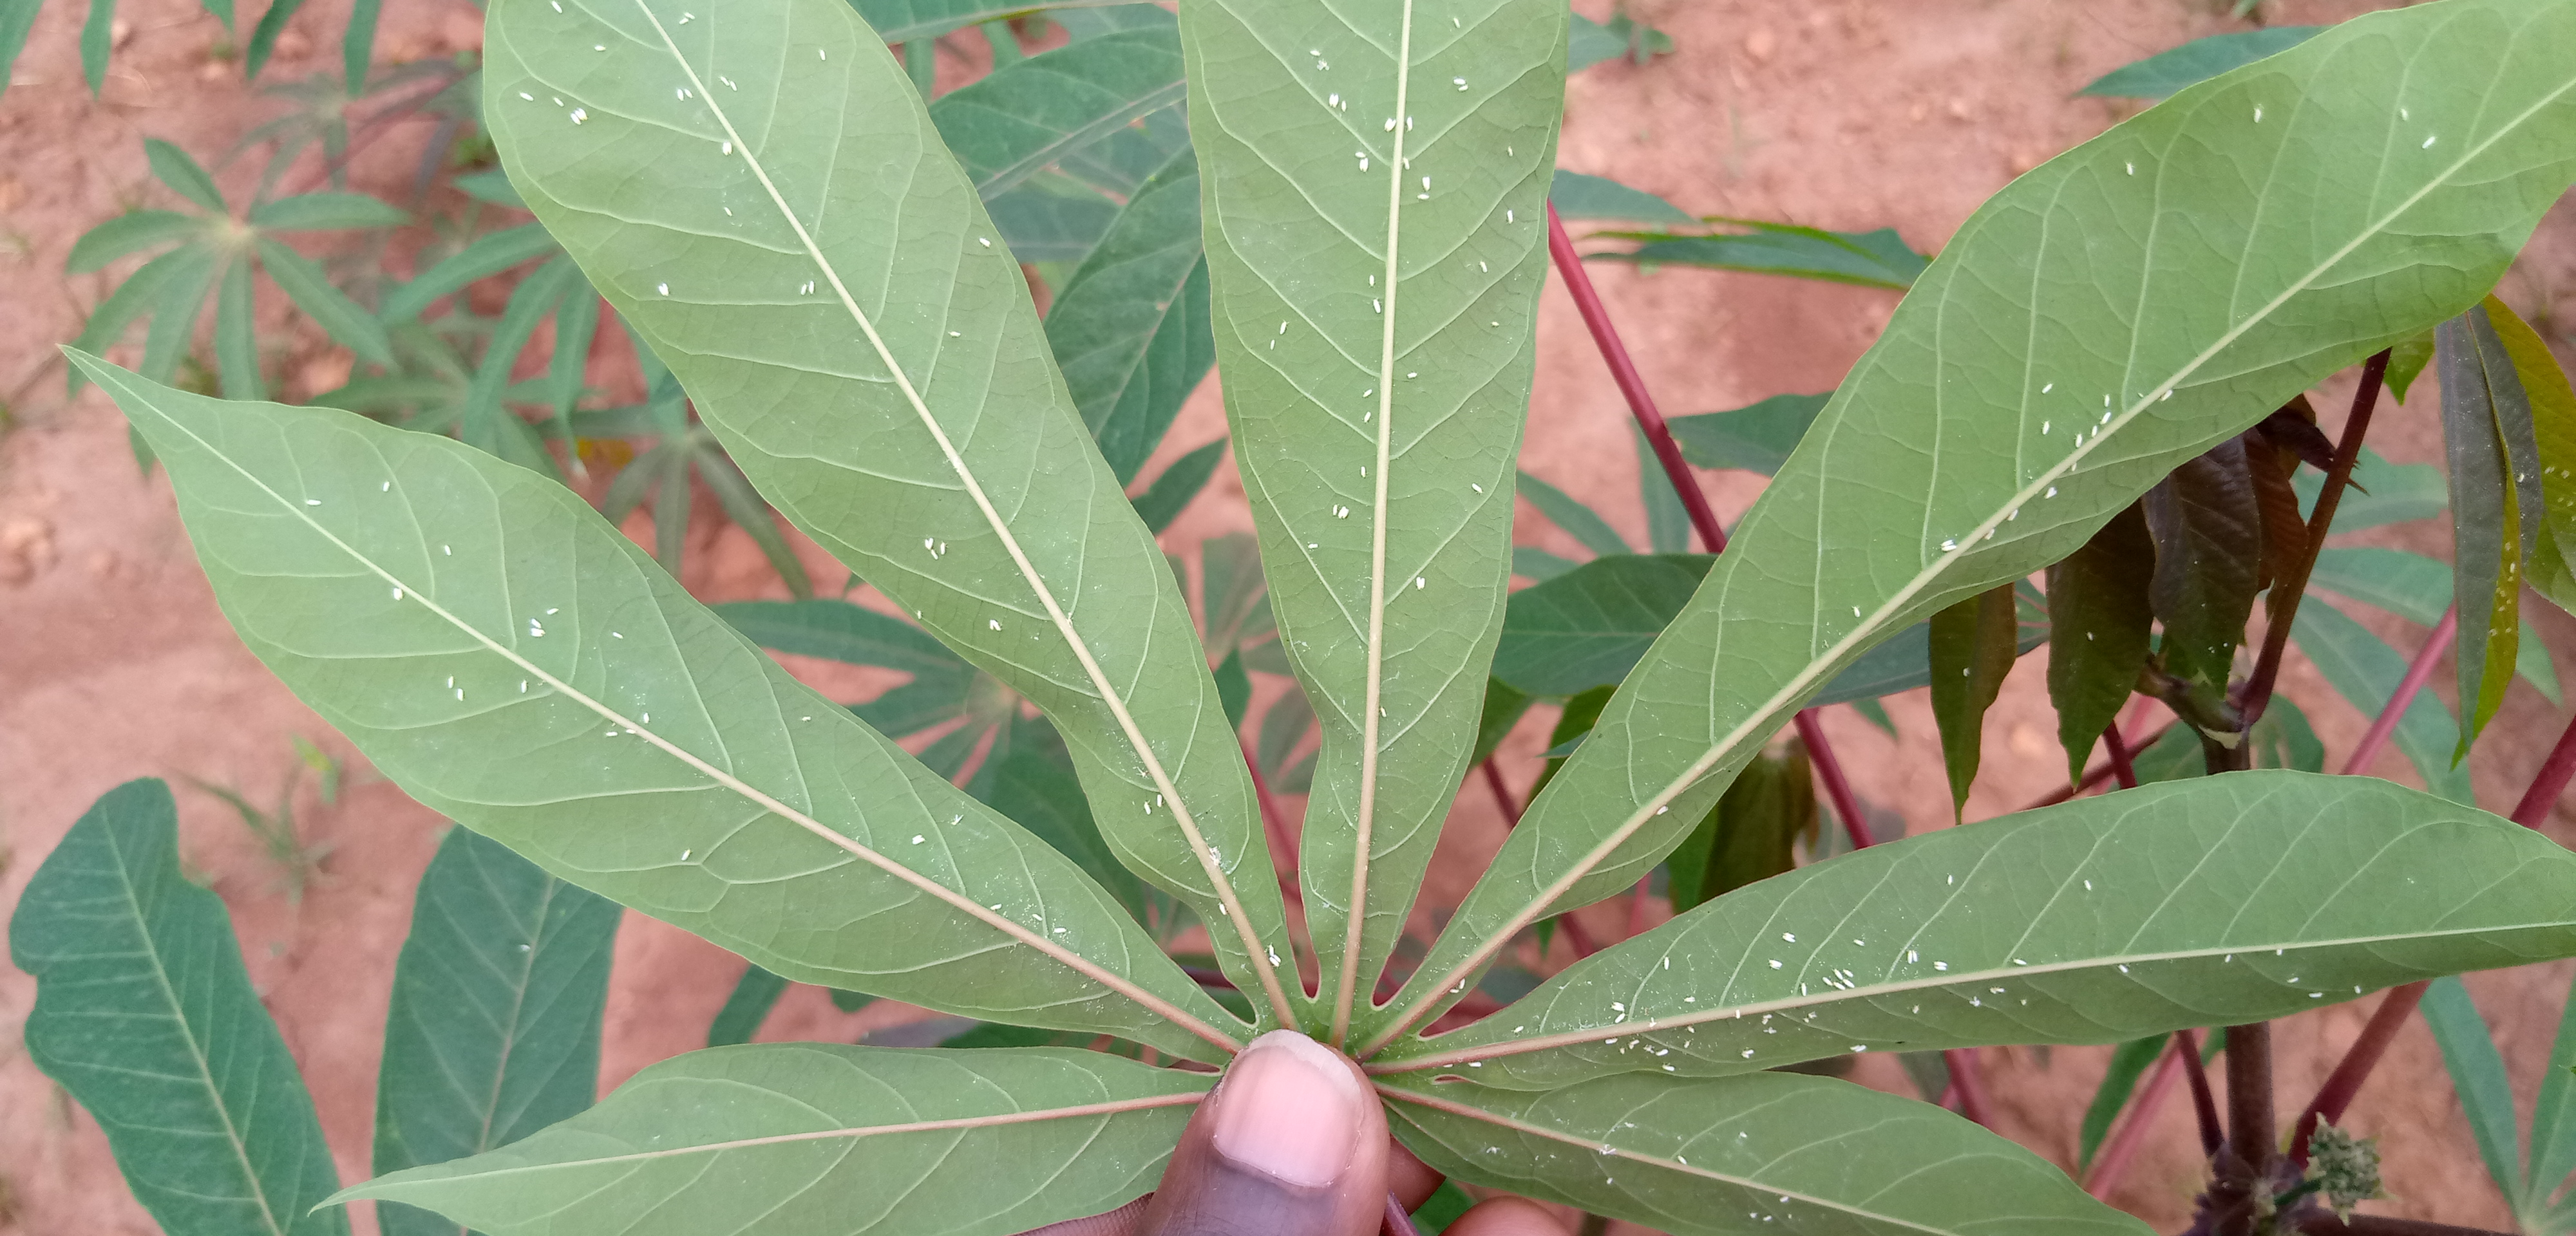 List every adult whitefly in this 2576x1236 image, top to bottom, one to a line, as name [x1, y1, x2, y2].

whitefly [547, 1, 567, 27]
whitefly [674, 6, 697, 32]
whitefly [1444, 12, 1466, 33]
whitefly [588, 36, 612, 66]
whitefly [1289, 41, 1334, 76]
whitefly [811, 43, 833, 70]
whitefly [1447, 63, 1477, 106]
whitefly [714, 69, 748, 95]
whitefly [665, 80, 704, 109]
whitefly [545, 82, 574, 117]
whitefly [513, 83, 540, 115]
whitefly [1321, 89, 1347, 117]
whitefly [2393, 96, 2414, 131]
whitefly [1338, 97, 1351, 120]
whitefly [2242, 98, 2267, 129]
whitefly [561, 104, 587, 131]
whitefly [1381, 109, 1401, 139]
whitefly [1404, 110, 1421, 139]
whitefly [2419, 126, 2446, 157]
whitefly [715, 133, 746, 163]
whitefly [1501, 137, 1522, 162]
whitefly [1344, 143, 1383, 178]
whitefly [1398, 149, 1419, 182]
whitefly [2119, 152, 2152, 186]
whitefly [1355, 153, 1383, 185]
whitefly [1412, 163, 1440, 193]
whitefly [1414, 186, 1438, 211]
whitefly [708, 199, 743, 220]
whitefly [1500, 199, 1520, 226]
whitefly [971, 233, 999, 256]
whitefly [1473, 253, 1495, 285]
whitefly [1361, 268, 1387, 296]
whitefly [644, 275, 677, 302]
whitefly [793, 277, 819, 299]
whitefly [1367, 295, 1397, 316]
whitefly [1271, 310, 1294, 349]
whitefly [1484, 314, 1508, 337]
whitefly [943, 322, 965, 346]
whitefly [1260, 326, 1287, 358]
whitefly [1397, 359, 1424, 389]
whitefly [1341, 371, 1381, 411]
whitefly [2031, 371, 2061, 402]
whitefly [2155, 379, 2188, 417]
whitefly [2095, 386, 2132, 415]
whitefly [2098, 398, 2121, 429]
whitefly [1351, 400, 1377, 435]
whitefly [2034, 413, 2060, 442]
whitefly [2087, 417, 2108, 446]
whitefly [2067, 426, 2089, 453]
whitefly [2060, 444, 2094, 485]
whitefly [1352, 459, 1372, 483]
whitefly [379, 472, 397, 503]
whitefly [1458, 475, 1490, 503]
whitefly [2040, 479, 2072, 509]
whitefly [296, 489, 323, 514]
whitefly [1337, 494, 1357, 527]
whitefly [1325, 496, 1355, 523]
whitefly [1998, 503, 2038, 528]
whitefly [1981, 523, 2001, 548]
whitefly [930, 527, 949, 559]
whitefly [437, 529, 459, 565]
whitefly [1932, 529, 1969, 564]
whitefly [914, 530, 938, 558]
whitefly [1298, 534, 1318, 555]
whitefly [927, 541, 953, 572]
whitefly [1406, 562, 1437, 598]
whitefly [382, 574, 410, 608]
whitefly [542, 594, 561, 628]
whitefly [1843, 595, 1875, 624]
whitefly [913, 605, 930, 632]
whitefly [985, 606, 1007, 645]
whitefly [514, 613, 548, 657]
whitefly [604, 630, 625, 651]
whitefly [438, 664, 457, 695]
whitefly [507, 667, 535, 707]
whitefly [451, 677, 468, 707]
whitefly [1370, 697, 1399, 724]
whitefly [788, 704, 813, 734]
whitefly [641, 709, 663, 731]
whitefly [597, 718, 623, 749]
whitefly [621, 718, 650, 751]
whitefly [1151, 788, 1170, 811]
whitefly [1131, 792, 1155, 825]
whitefly [1646, 800, 1676, 823]
whitefly [949, 807, 976, 832]
whitefly [907, 827, 927, 851]
whitefly [671, 839, 701, 871]
whitefly [1940, 870, 1955, 888]
whitefly [2072, 874, 2099, 899]
whitefly [987, 890, 1013, 921]
whitefly [1213, 895, 1232, 922]
whitefly [1023, 906, 1049, 927]
whitefly [1048, 917, 1070, 940]
whitefly [1770, 928, 1797, 947]
whitefly [2268, 934, 2287, 966]
whitefly [1845, 935, 1865, 955]
whitefly [1258, 939, 1291, 979]
whitefly [2210, 946, 2237, 973]
whitefly [1904, 947, 1924, 974]
whitefly [2002, 947, 2038, 976]
whitefly [2102, 953, 2137, 984]
whitefly [1658, 953, 1677, 976]
whitefly [1765, 955, 1785, 977]
whitefly [1927, 958, 1956, 980]
whitefly [1831, 965, 1858, 993]
whitefly [2277, 967, 2306, 993]
whitefly [1821, 968, 1836, 989]
whitefly [1441, 968, 1475, 1006]
whitefly [1984, 971, 2003, 1003]
whitefly [2342, 973, 2371, 1003]
whitefly [1829, 976, 1845, 997]
whitefly [1793, 979, 1814, 997]
whitefly [2301, 981, 2325, 1006]
whitefly [1674, 988, 1701, 1009]
whitefly [2014, 993, 2032, 1017]
whitefly [1600, 994, 1627, 1013]
whitefly [1730, 1002, 1747, 1022]
whitefly [1904, 1004, 1927, 1020]
whitefly [1796, 1006, 1823, 1027]
whitefly [1757, 1007, 1774, 1033]
whitefly [1611, 1009, 1631, 1029]
whitefly [1510, 1019, 1528, 1038]
whitefly [1684, 1020, 1700, 1038]
whitefly [1622, 1033, 1643, 1051]
whitefly [1598, 1035, 1620, 1046]
whitefly [1846, 1036, 1868, 1060]
whitefly [1638, 1037, 1656, 1062]
whitefly [1615, 1038, 1628, 1056]
whitefly [1679, 1040, 1694, 1053]
whitefly [1657, 1040, 1672, 1062]
whitefly [1460, 1044, 1486, 1073]
whitefly [1734, 1046, 1756, 1066]
whitefly [1427, 1049, 1458, 1081]
whitefly [1657, 1056, 1677, 1076]
whitefly [1669, 1149, 1692, 1171]
whitefly [1605, 1171, 1620, 1188]
whitefly [1772, 1189, 1794, 1210]
whitefly [1741, 1207, 1759, 1224]
whitefly [1757, 1210, 1776, 1226]